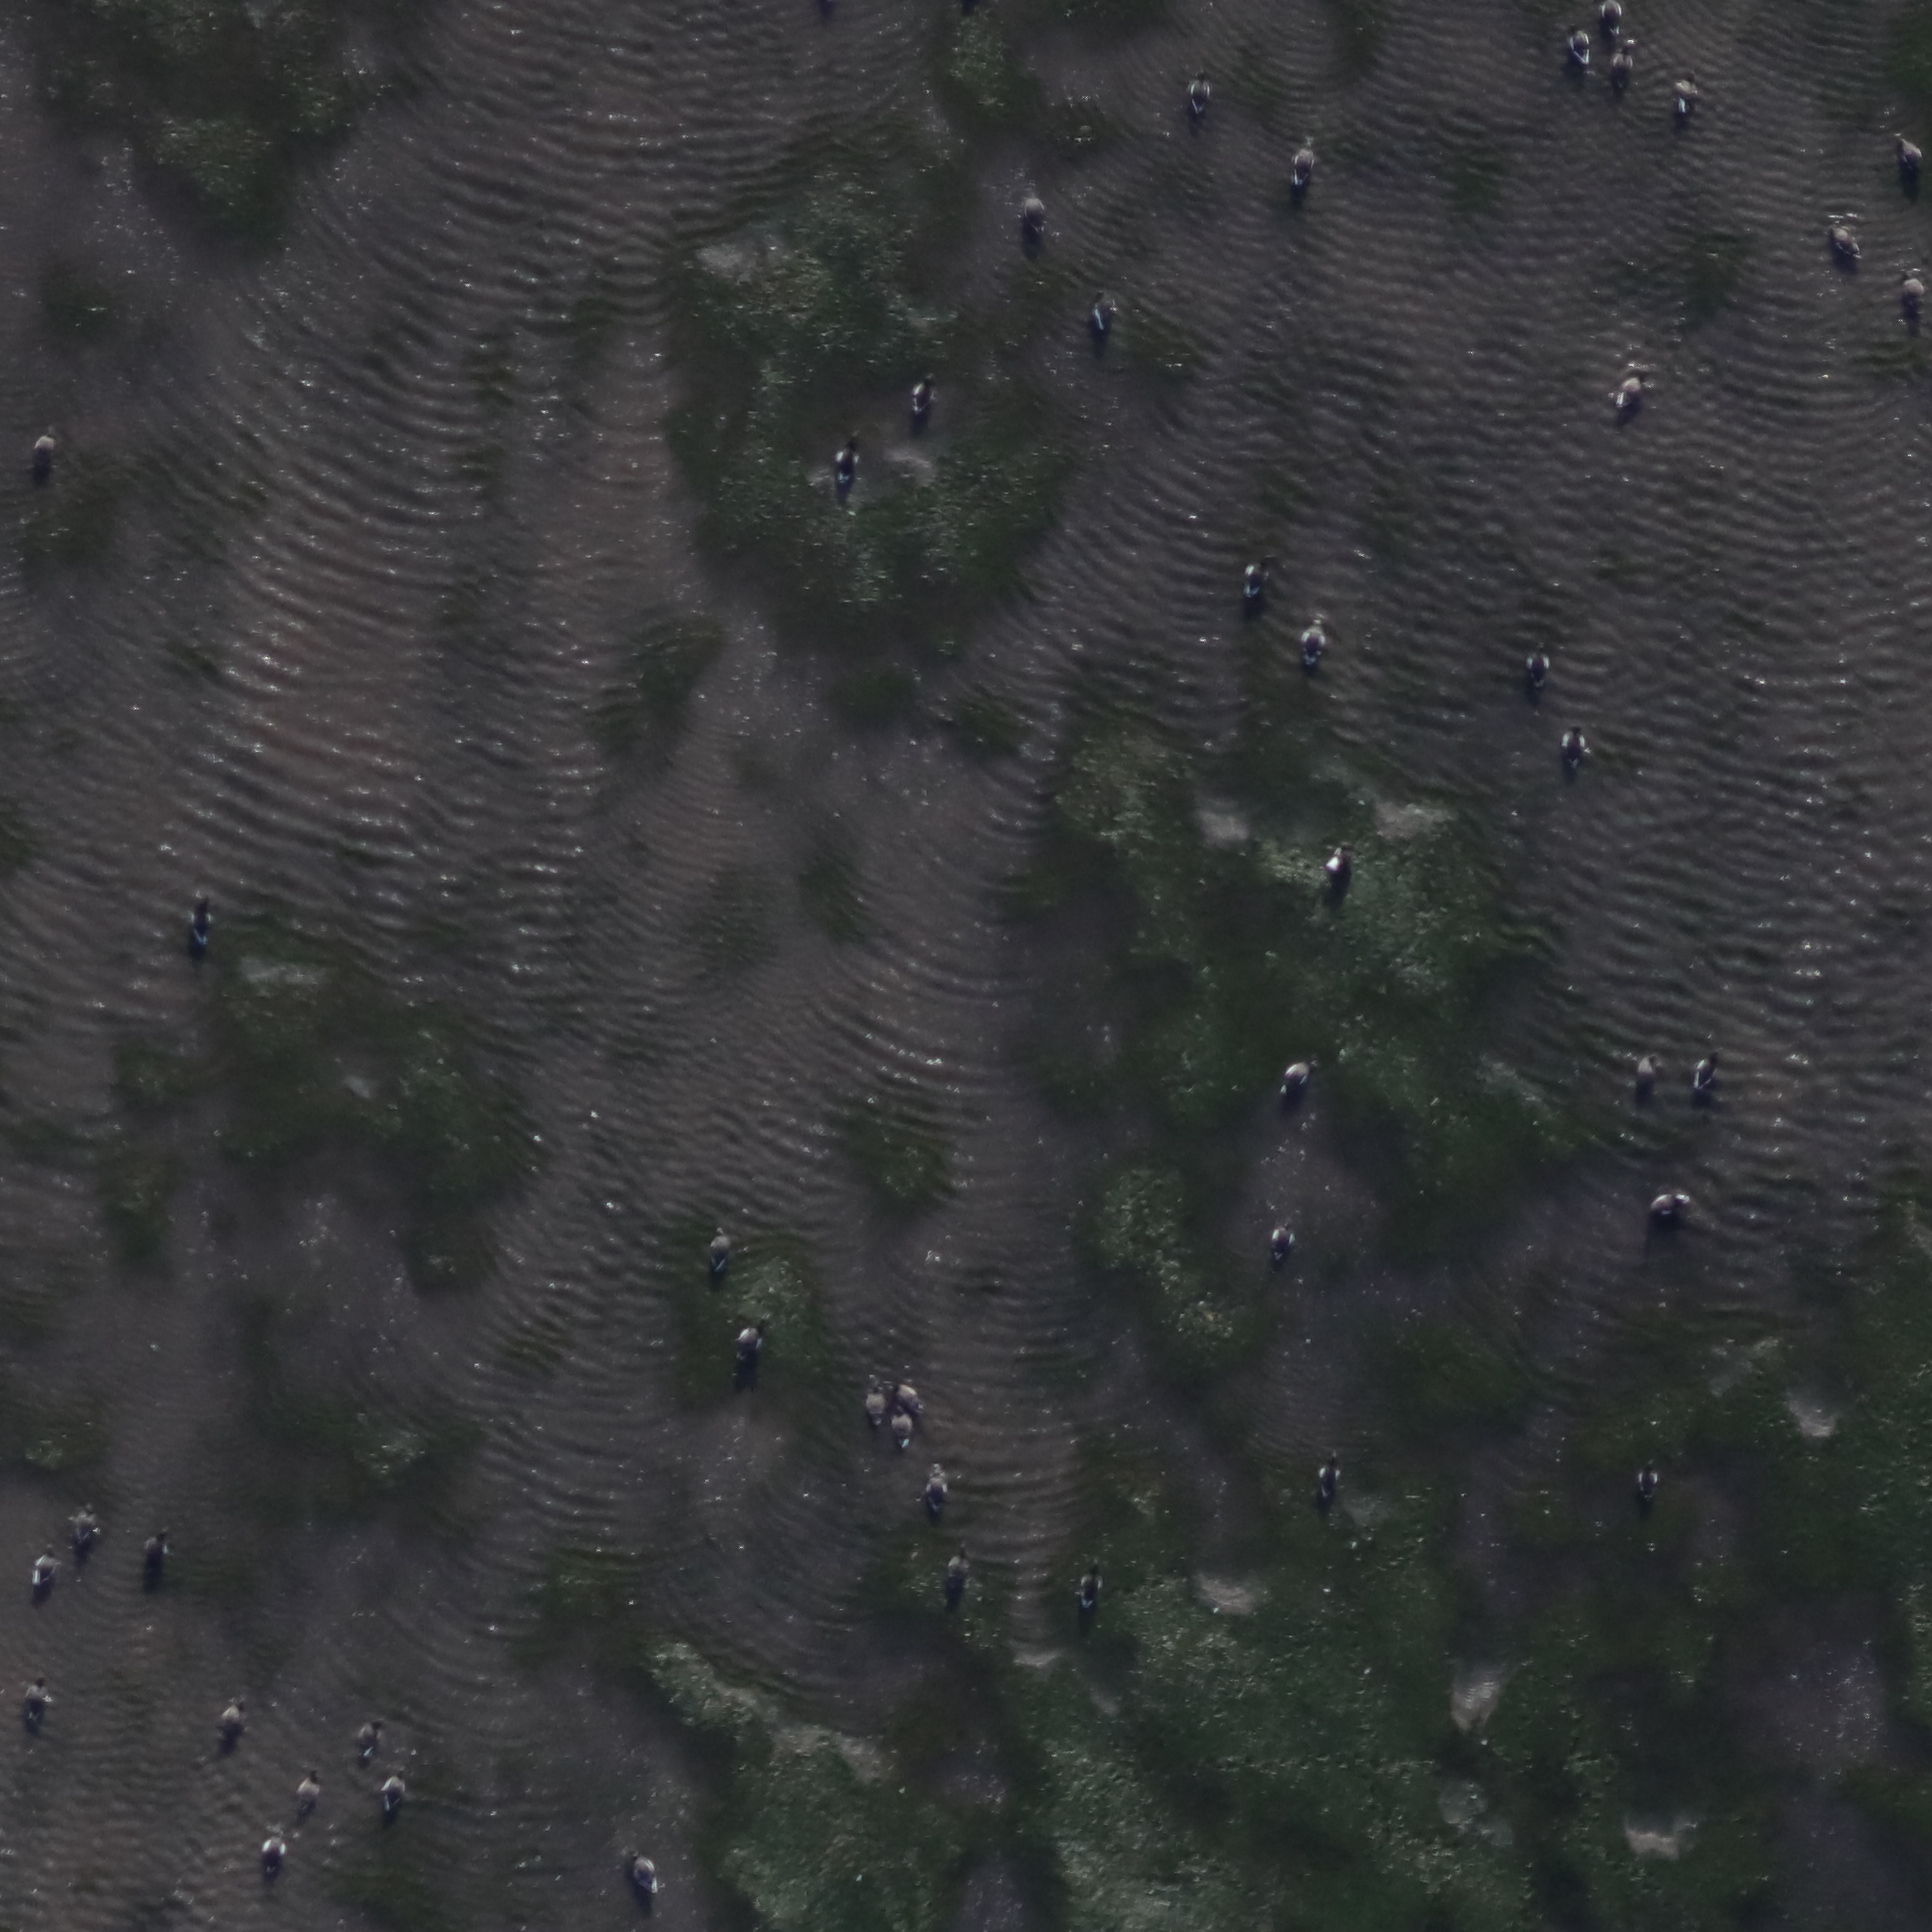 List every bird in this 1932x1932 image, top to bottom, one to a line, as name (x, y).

brant (1614, 4)
brant (1574, 46)
brant (1626, 65)
brant (1194, 89)
brant (1693, 92)
brant (1909, 150)
brant (1303, 172)
brant (1036, 202)
brant (1843, 250)
brant (1912, 295)
brant (1109, 315)
brant (1631, 395)
brant (928, 400)
brant (47, 449)
brant (847, 463)
brant (1248, 578)
brant (1314, 637)
brant (1538, 669)
brant (1573, 743)
brant (1346, 860)
brant (207, 933)
brant (1648, 1070)
brant (1300, 1077)
brant (1701, 1078)
brant (1674, 1206)
brant (1285, 1240)
brant (720, 1252)
brant (750, 1343)
brant (911, 1398)
brant (873, 1401)
brant (898, 1433)
brant (1331, 1478)
brant (1648, 1479)
brant (943, 1500)
brant (78, 1524)
brant (160, 1551)
brant (51, 1567)
brant (962, 1572)
brant (1091, 1589)
brant (35, 1699)
brant (237, 1726)
brant (378, 1740)
brant (388, 1791)
brant (301, 1799)
brant (276, 1849)
brant (649, 1865)